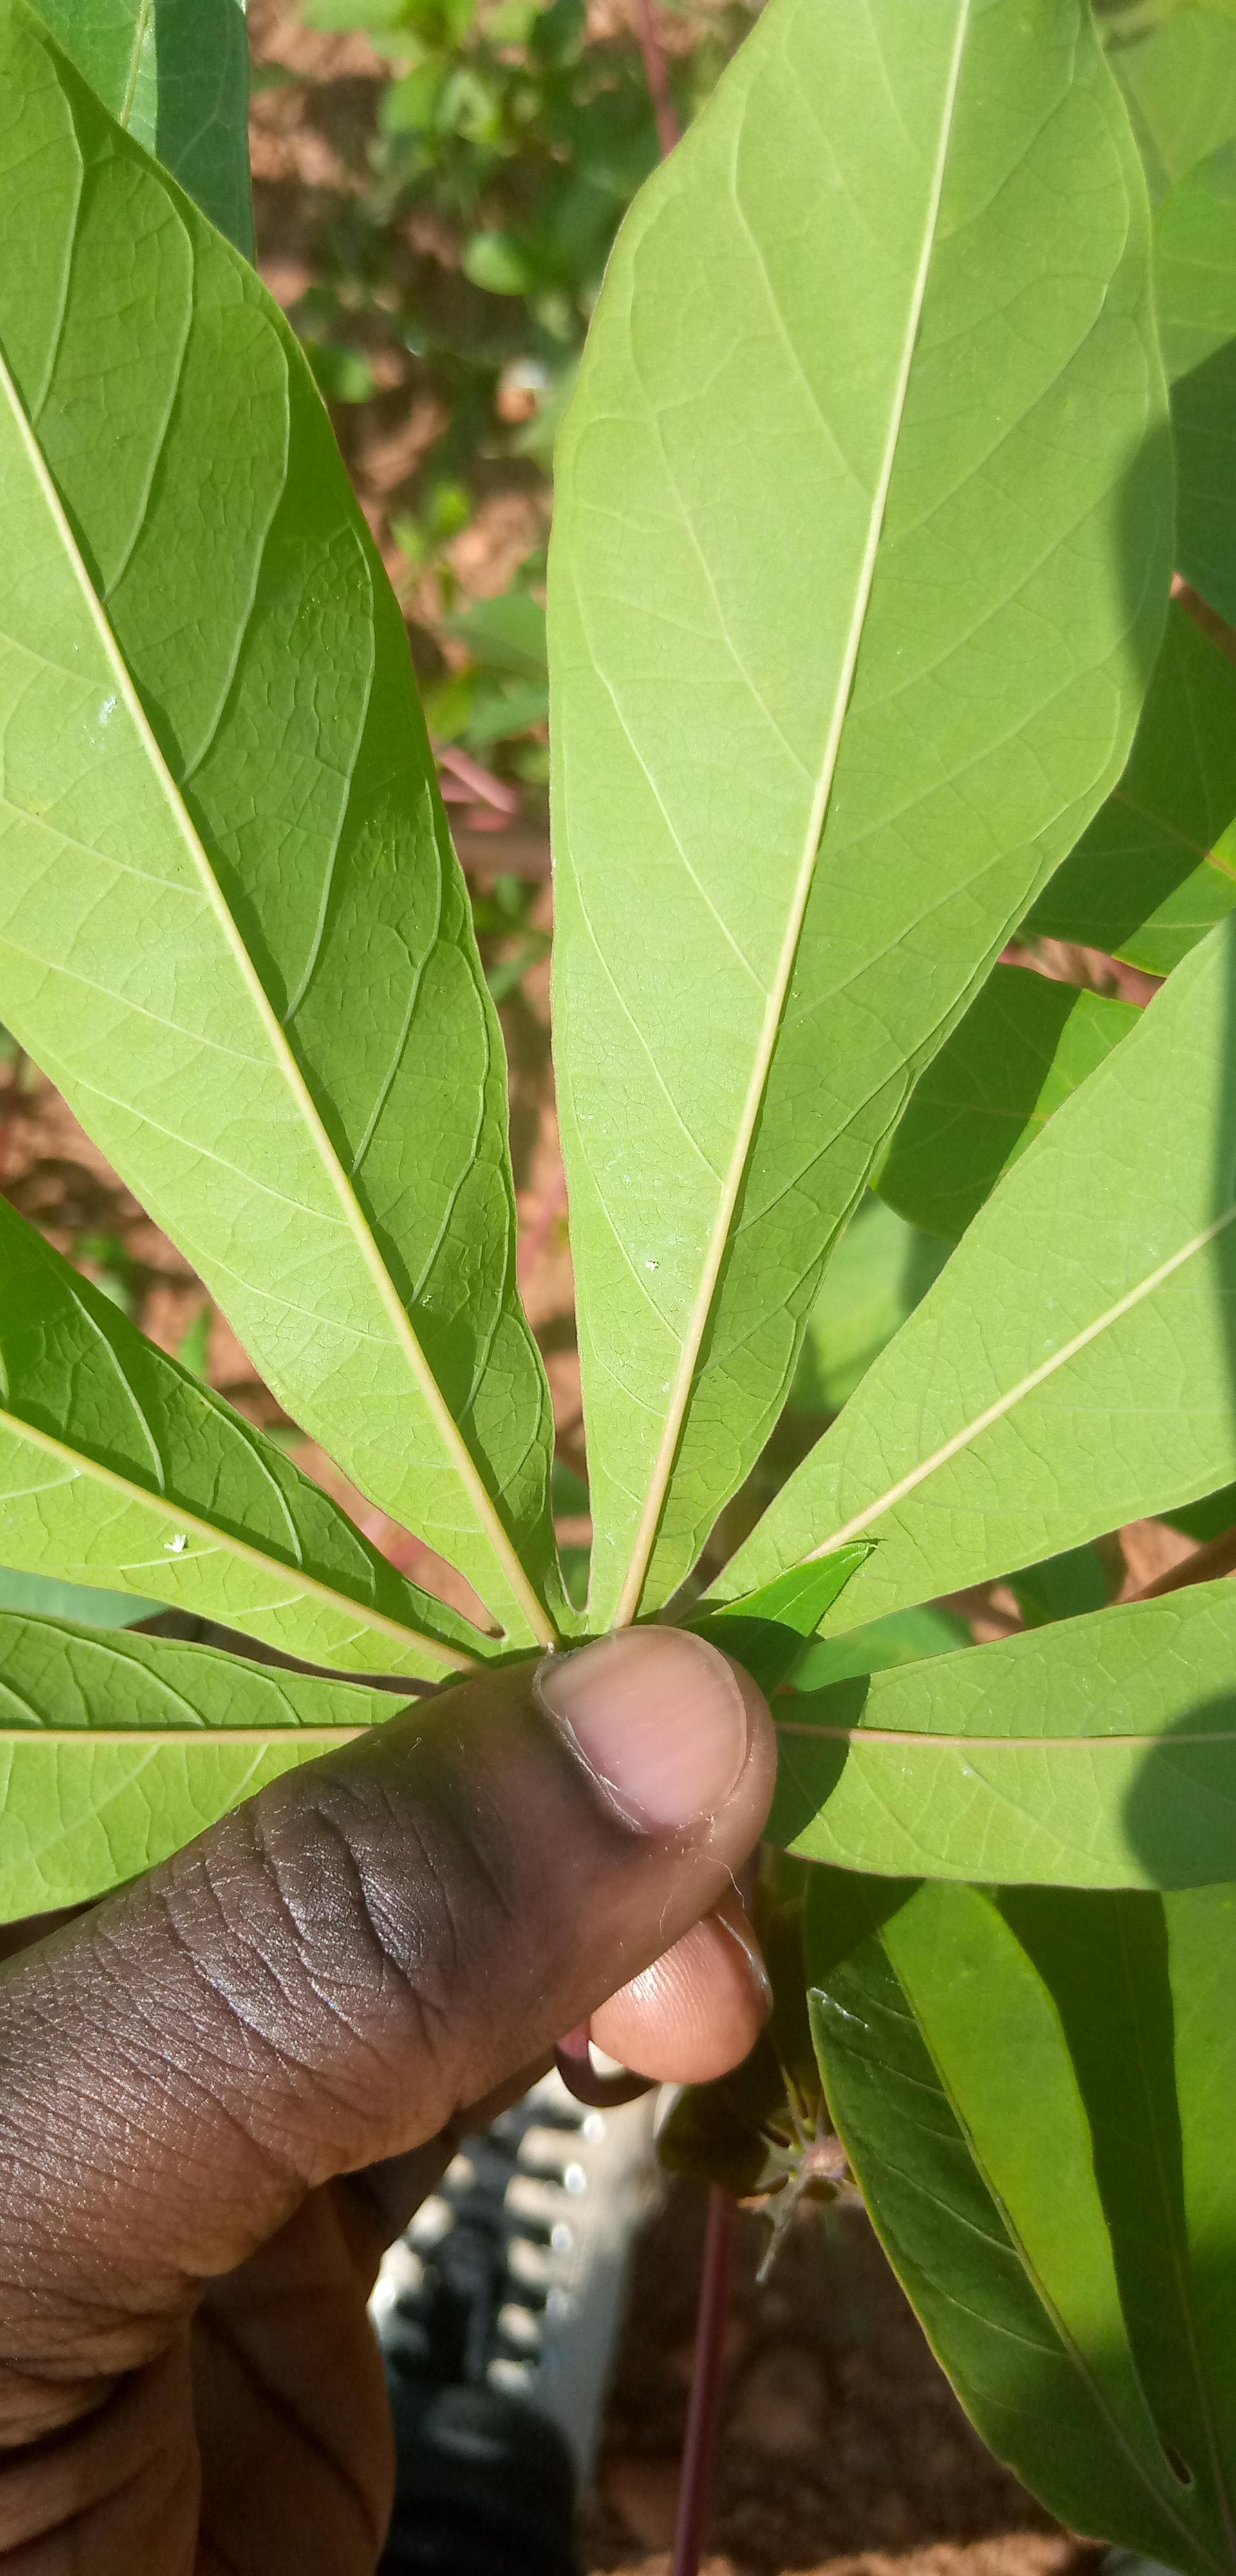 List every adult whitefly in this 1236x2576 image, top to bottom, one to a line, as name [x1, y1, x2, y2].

whitefly [644, 1260, 660, 1273]
whitefly [160, 1531, 188, 1554]